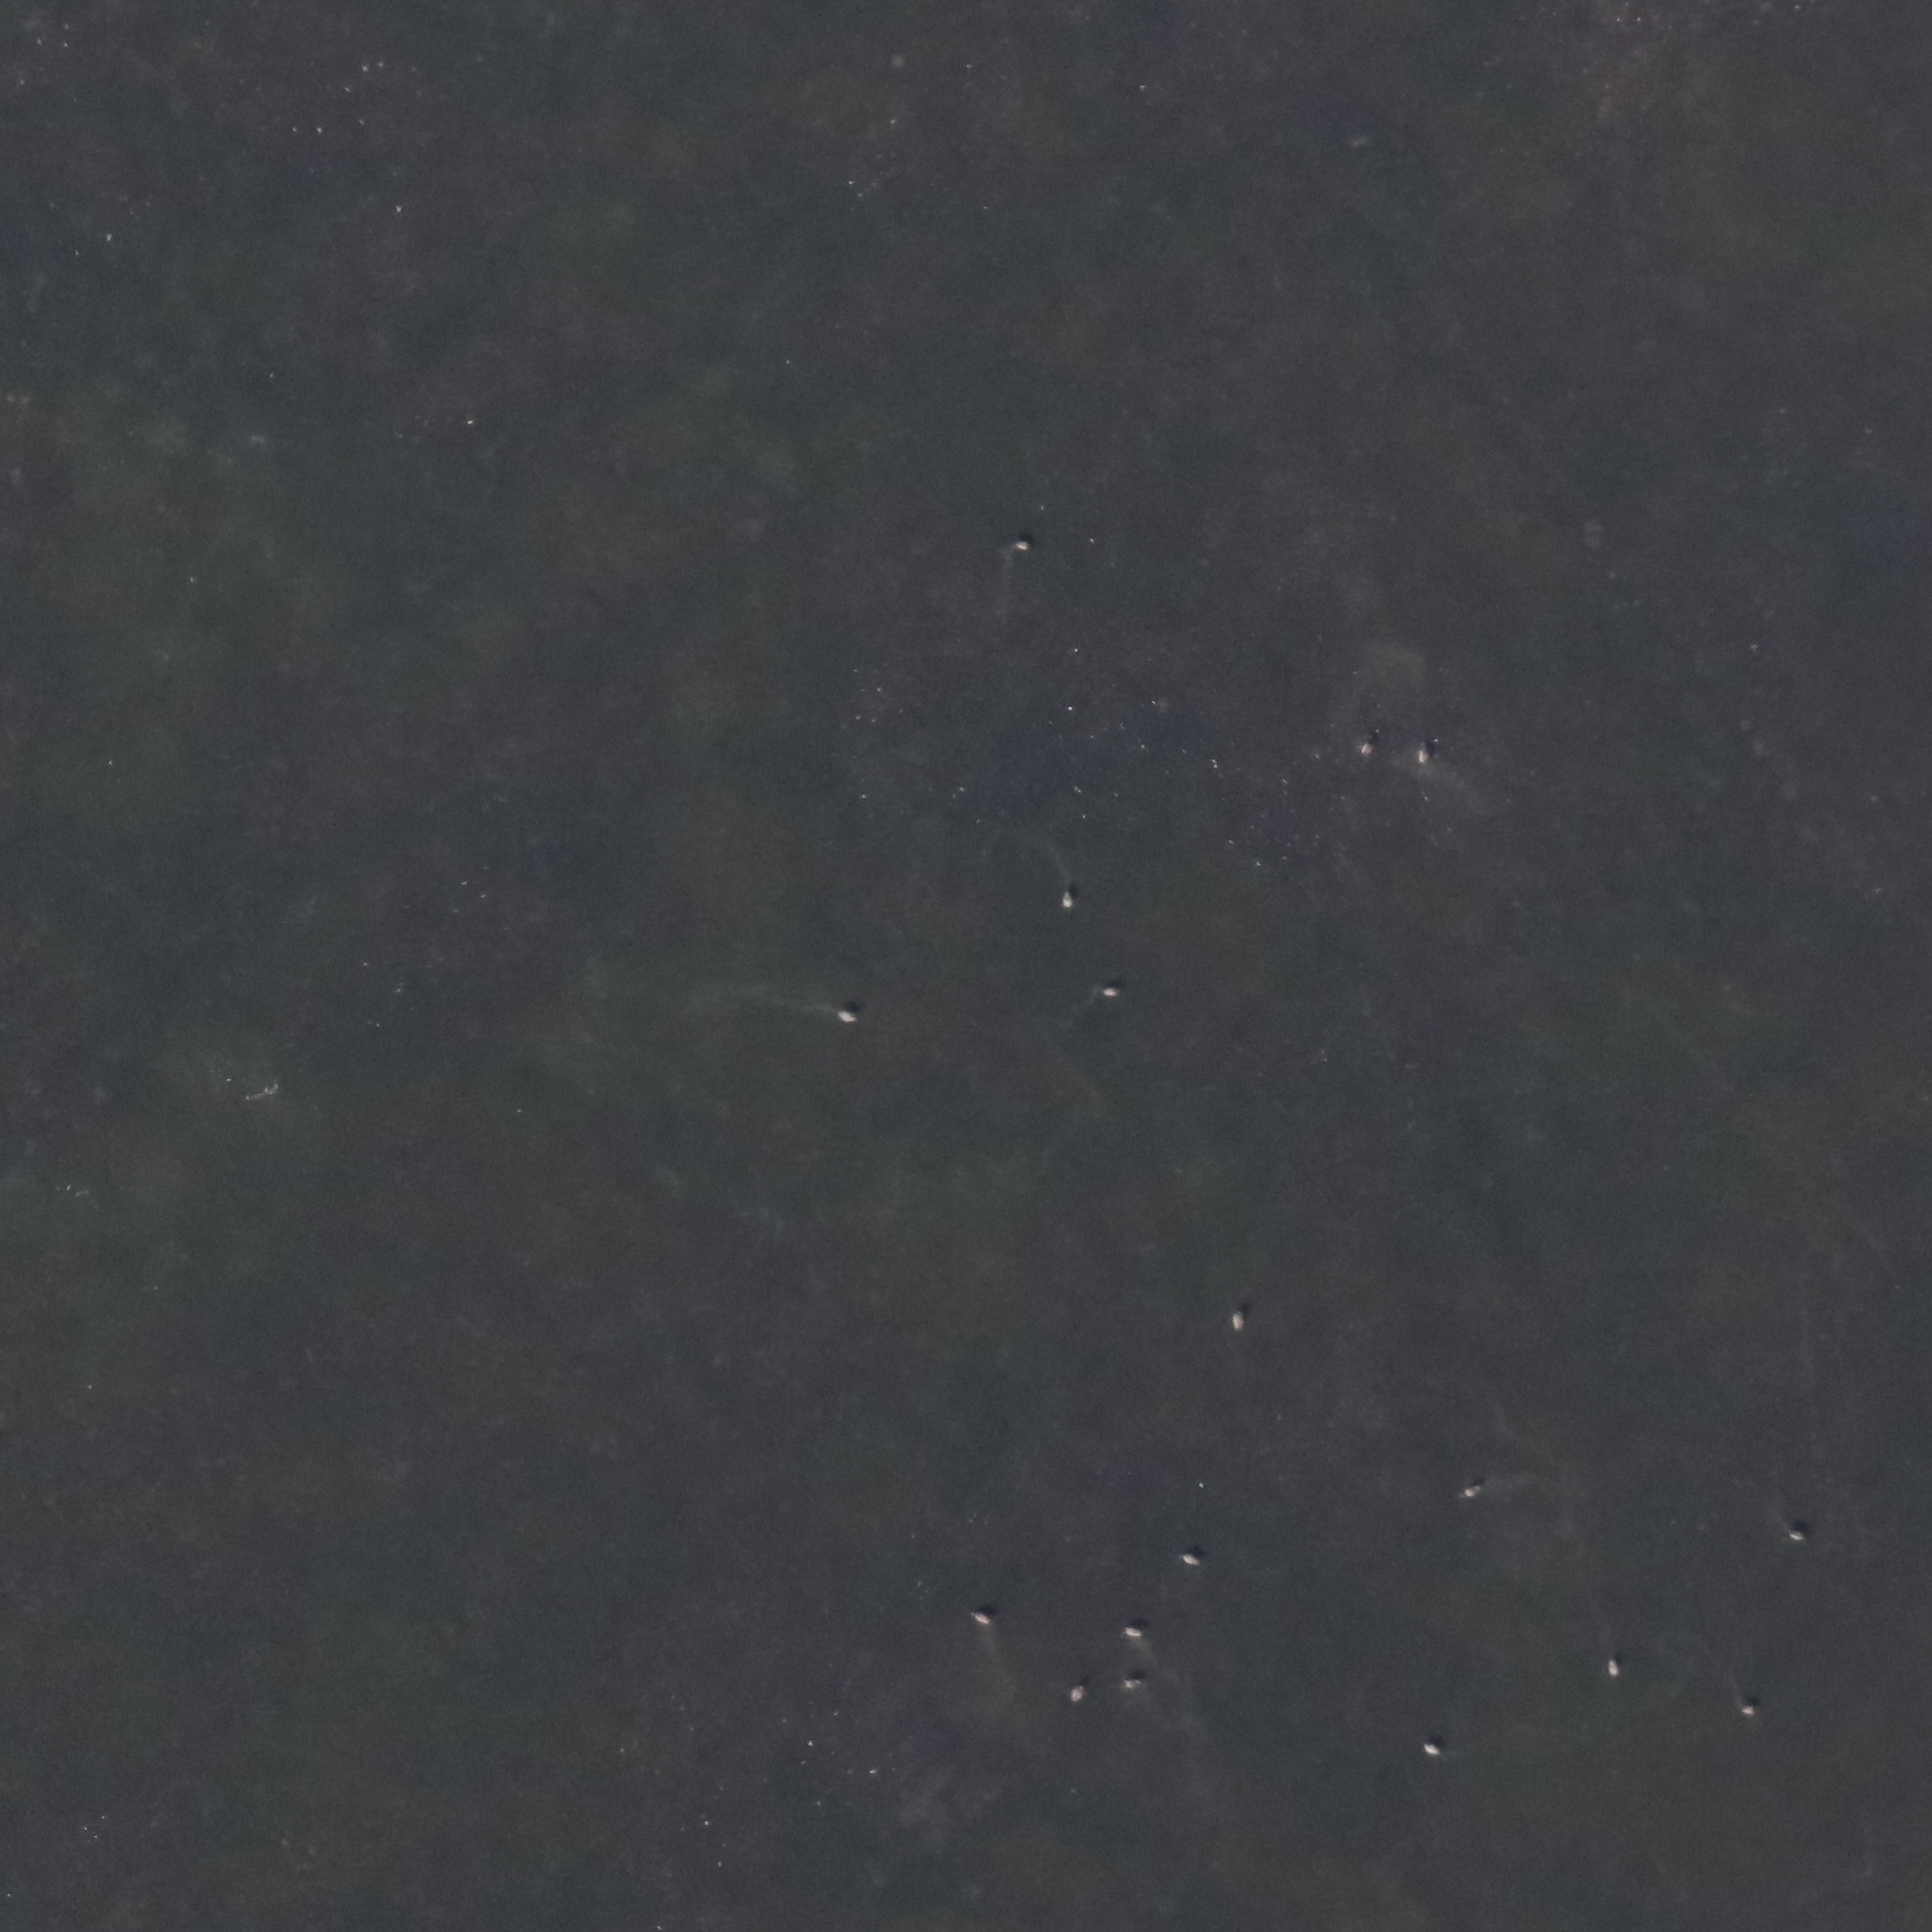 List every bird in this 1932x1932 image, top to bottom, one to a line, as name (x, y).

Canada goose (1023, 550)
Canada goose (1369, 747)
Canada goose (1431, 748)
Canada goose (1066, 904)
Canada goose (1112, 994)
Canada goose (846, 1020)
Canada goose (1244, 1323)
Canada goose (1477, 1488)
Canada goose (1805, 1540)
Canada goose (1191, 1554)
Canada goose (989, 1610)
Canada goose (1135, 1623)
Canada goose (1616, 1669)
Canada goose (1135, 1681)
Canada goose (1072, 1696)
Canada goose (1749, 1706)
Canada goose (1426, 1746)